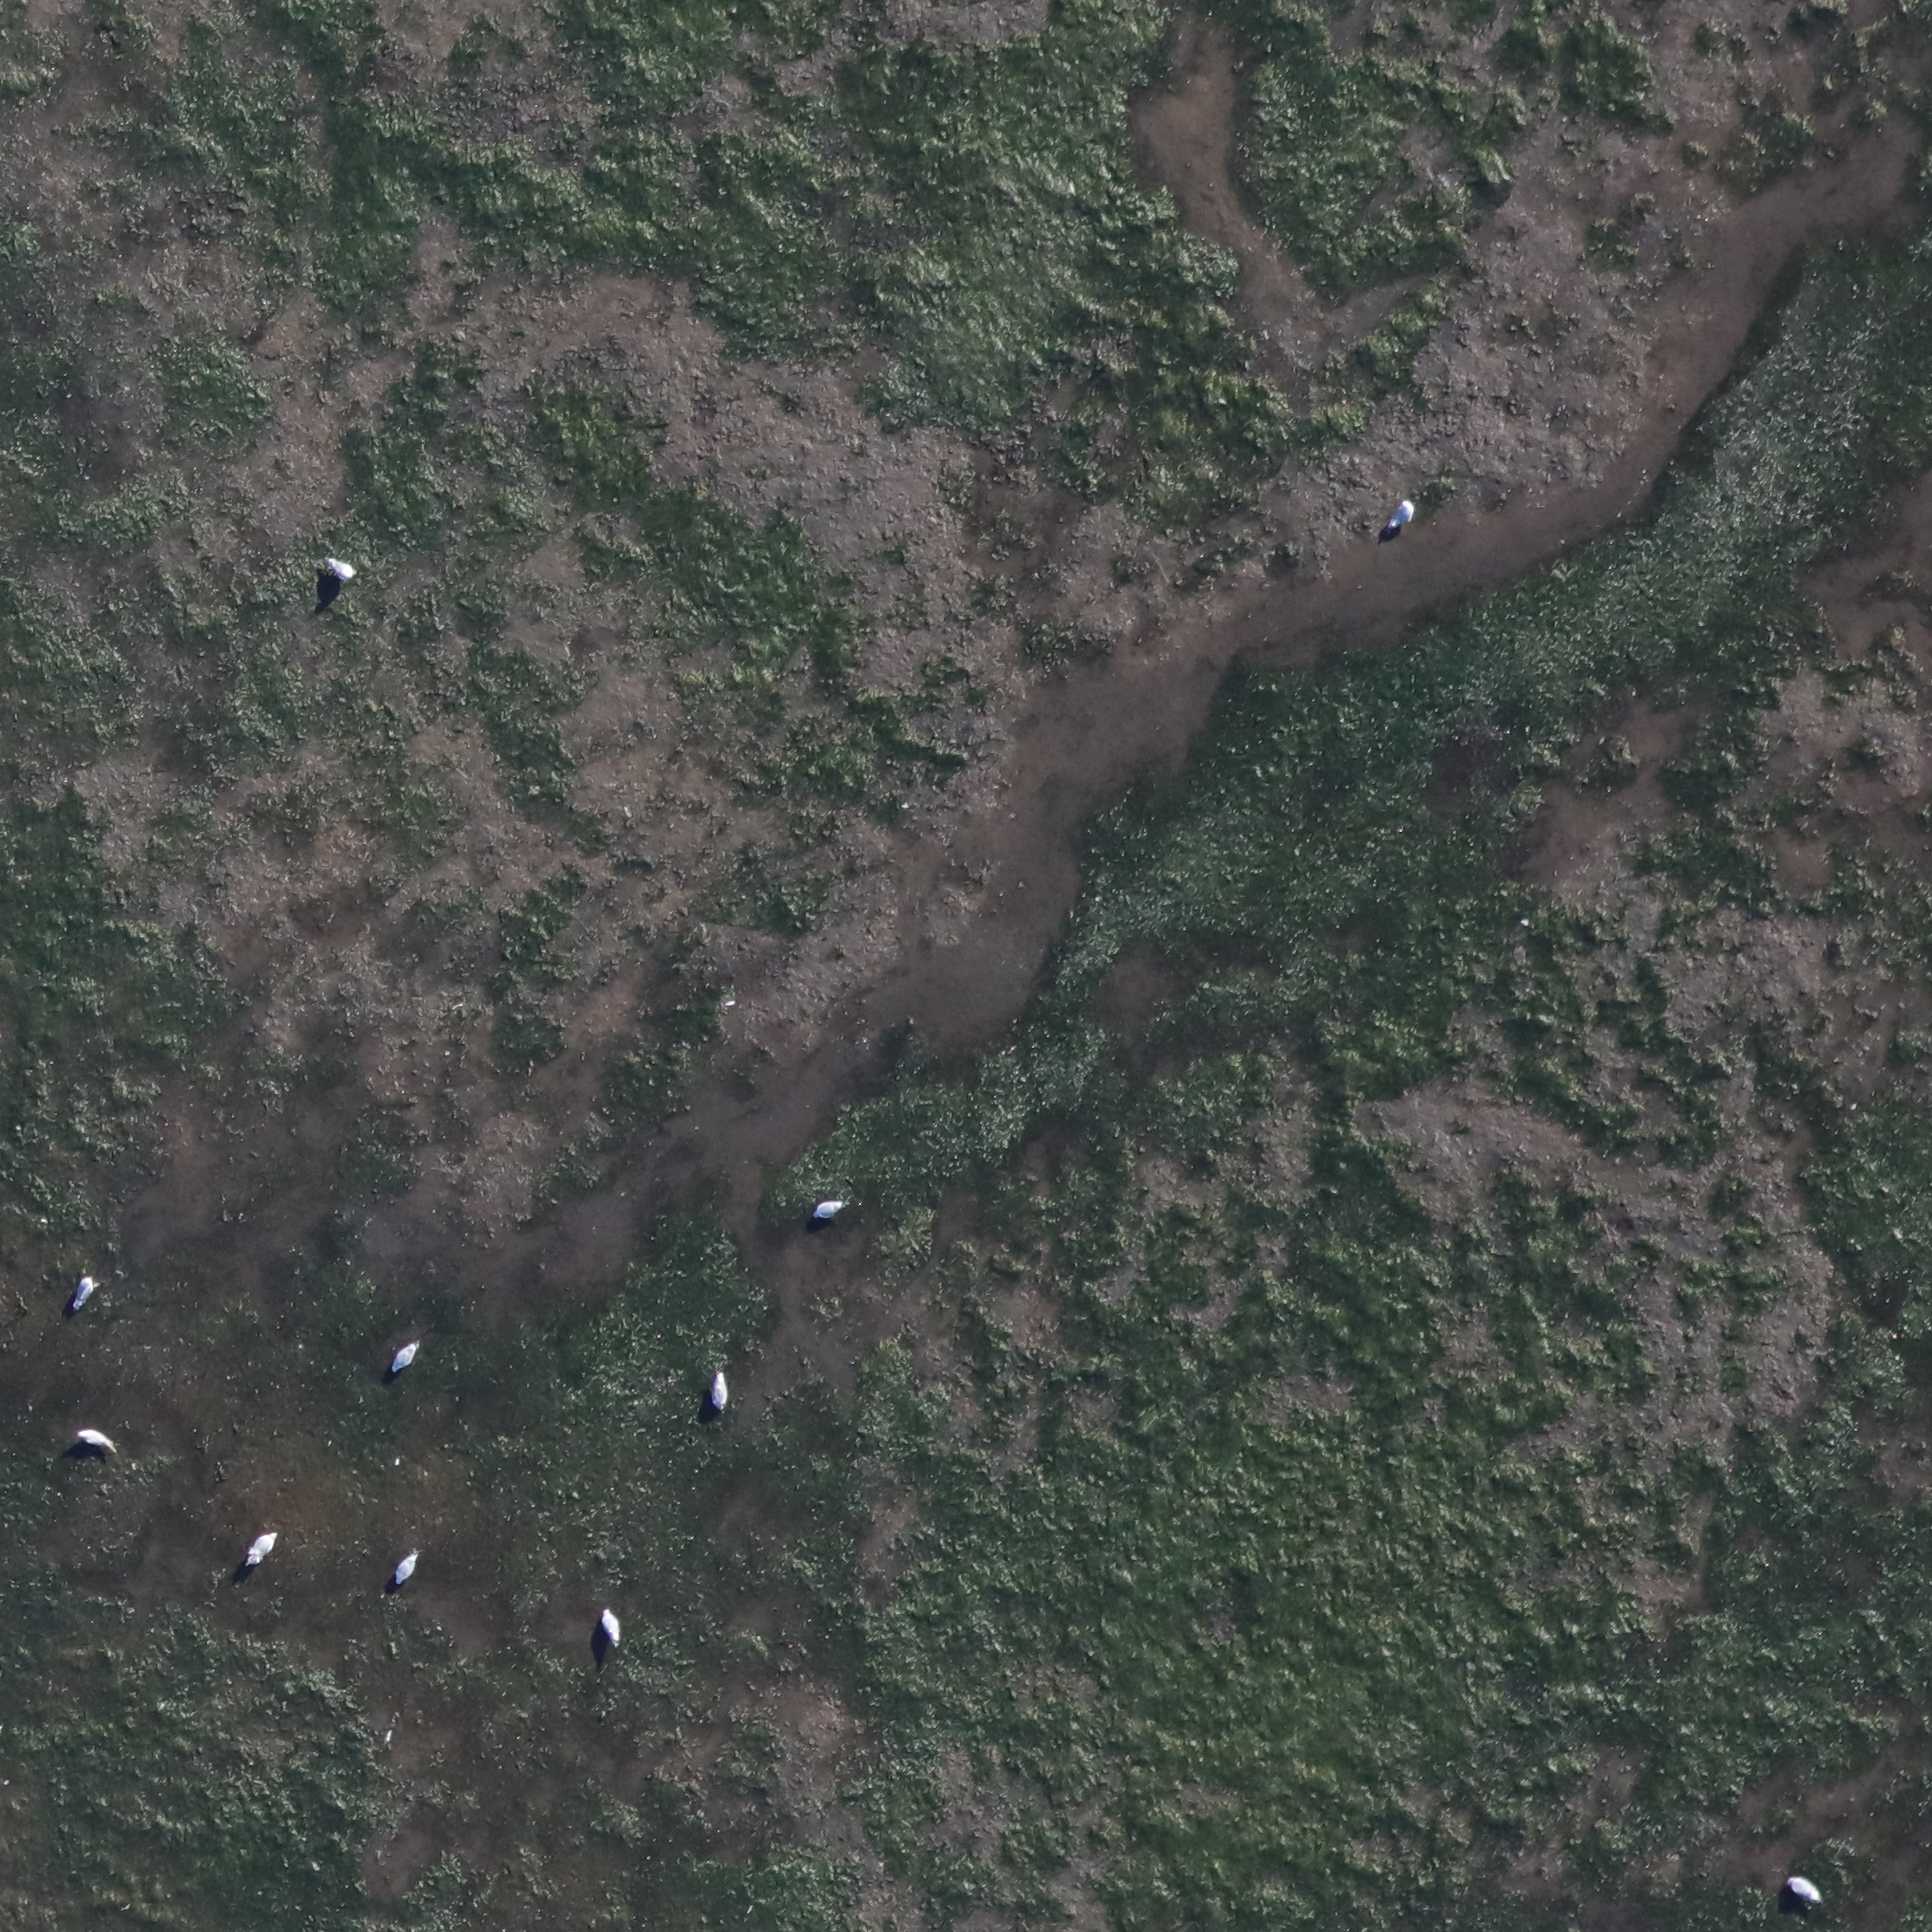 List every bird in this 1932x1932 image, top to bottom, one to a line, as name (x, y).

gull (1404, 511)
gull (342, 571)
gull (825, 1210)
gull (85, 1282)
gull (406, 1356)
gull (724, 1393)
gull (104, 1442)
gull (259, 1550)
gull (401, 1568)
gull (612, 1631)
gull (1803, 1891)